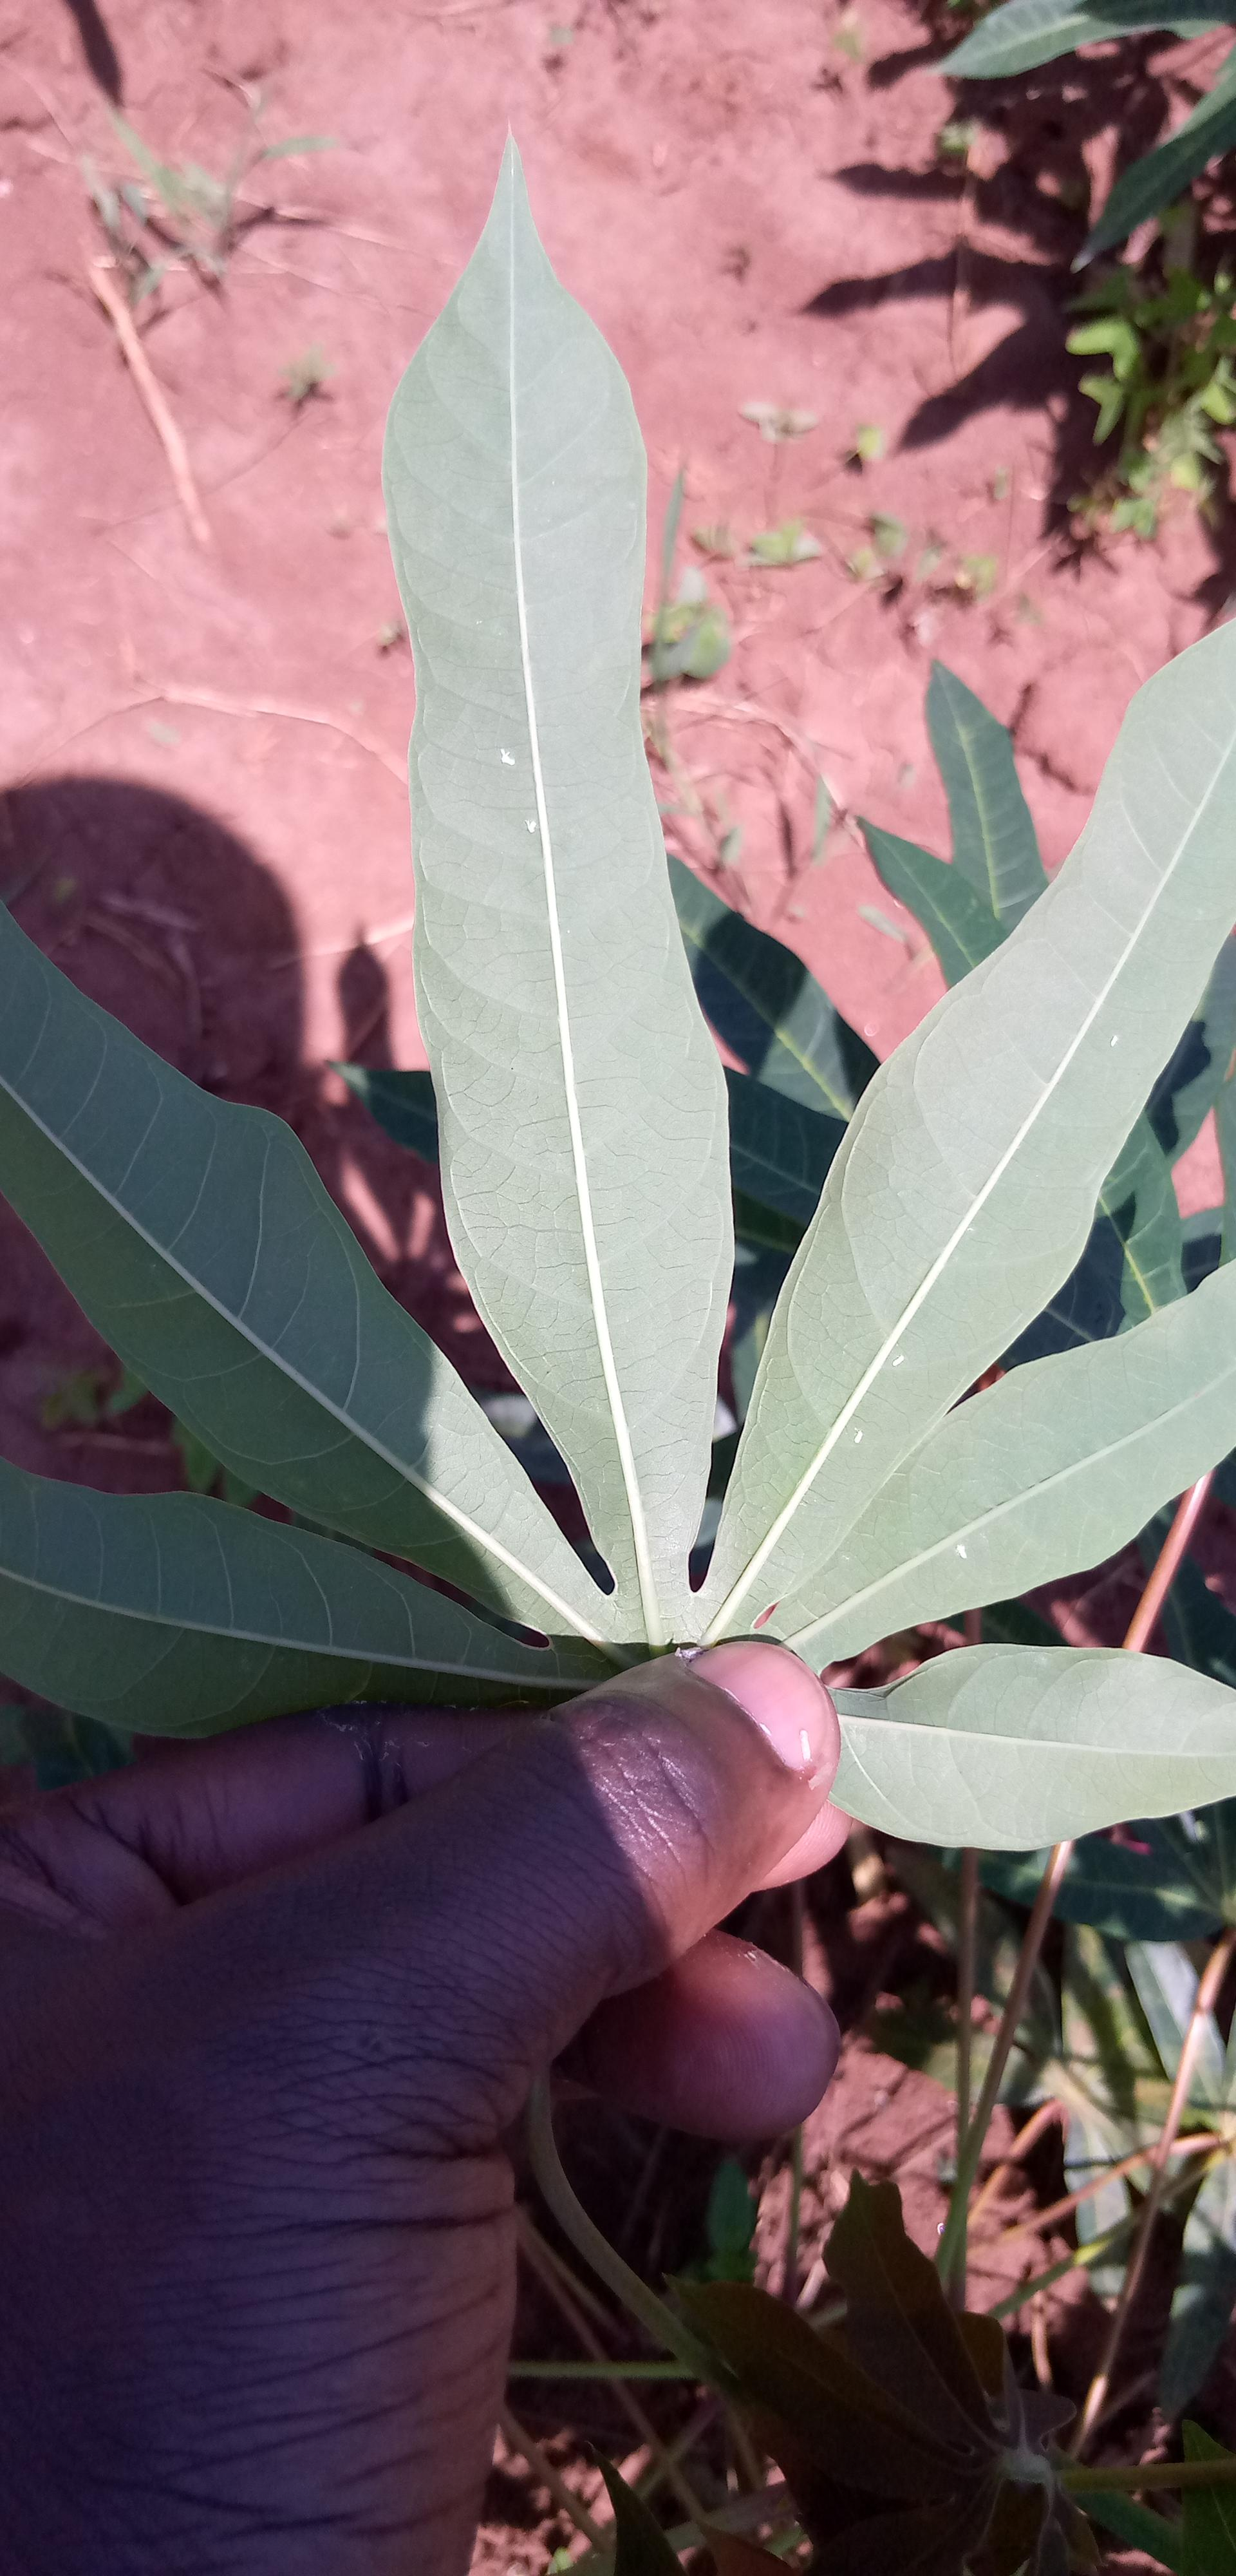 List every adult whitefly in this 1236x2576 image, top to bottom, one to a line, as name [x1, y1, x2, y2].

whitefly [498, 743, 514, 770]
whitefly [522, 814, 544, 836]
whitefly [1107, 1035, 1125, 1048]
whitefly [890, 1352, 907, 1368]
whitefly [850, 1425, 865, 1447]
whitefly [951, 1540, 977, 1560]